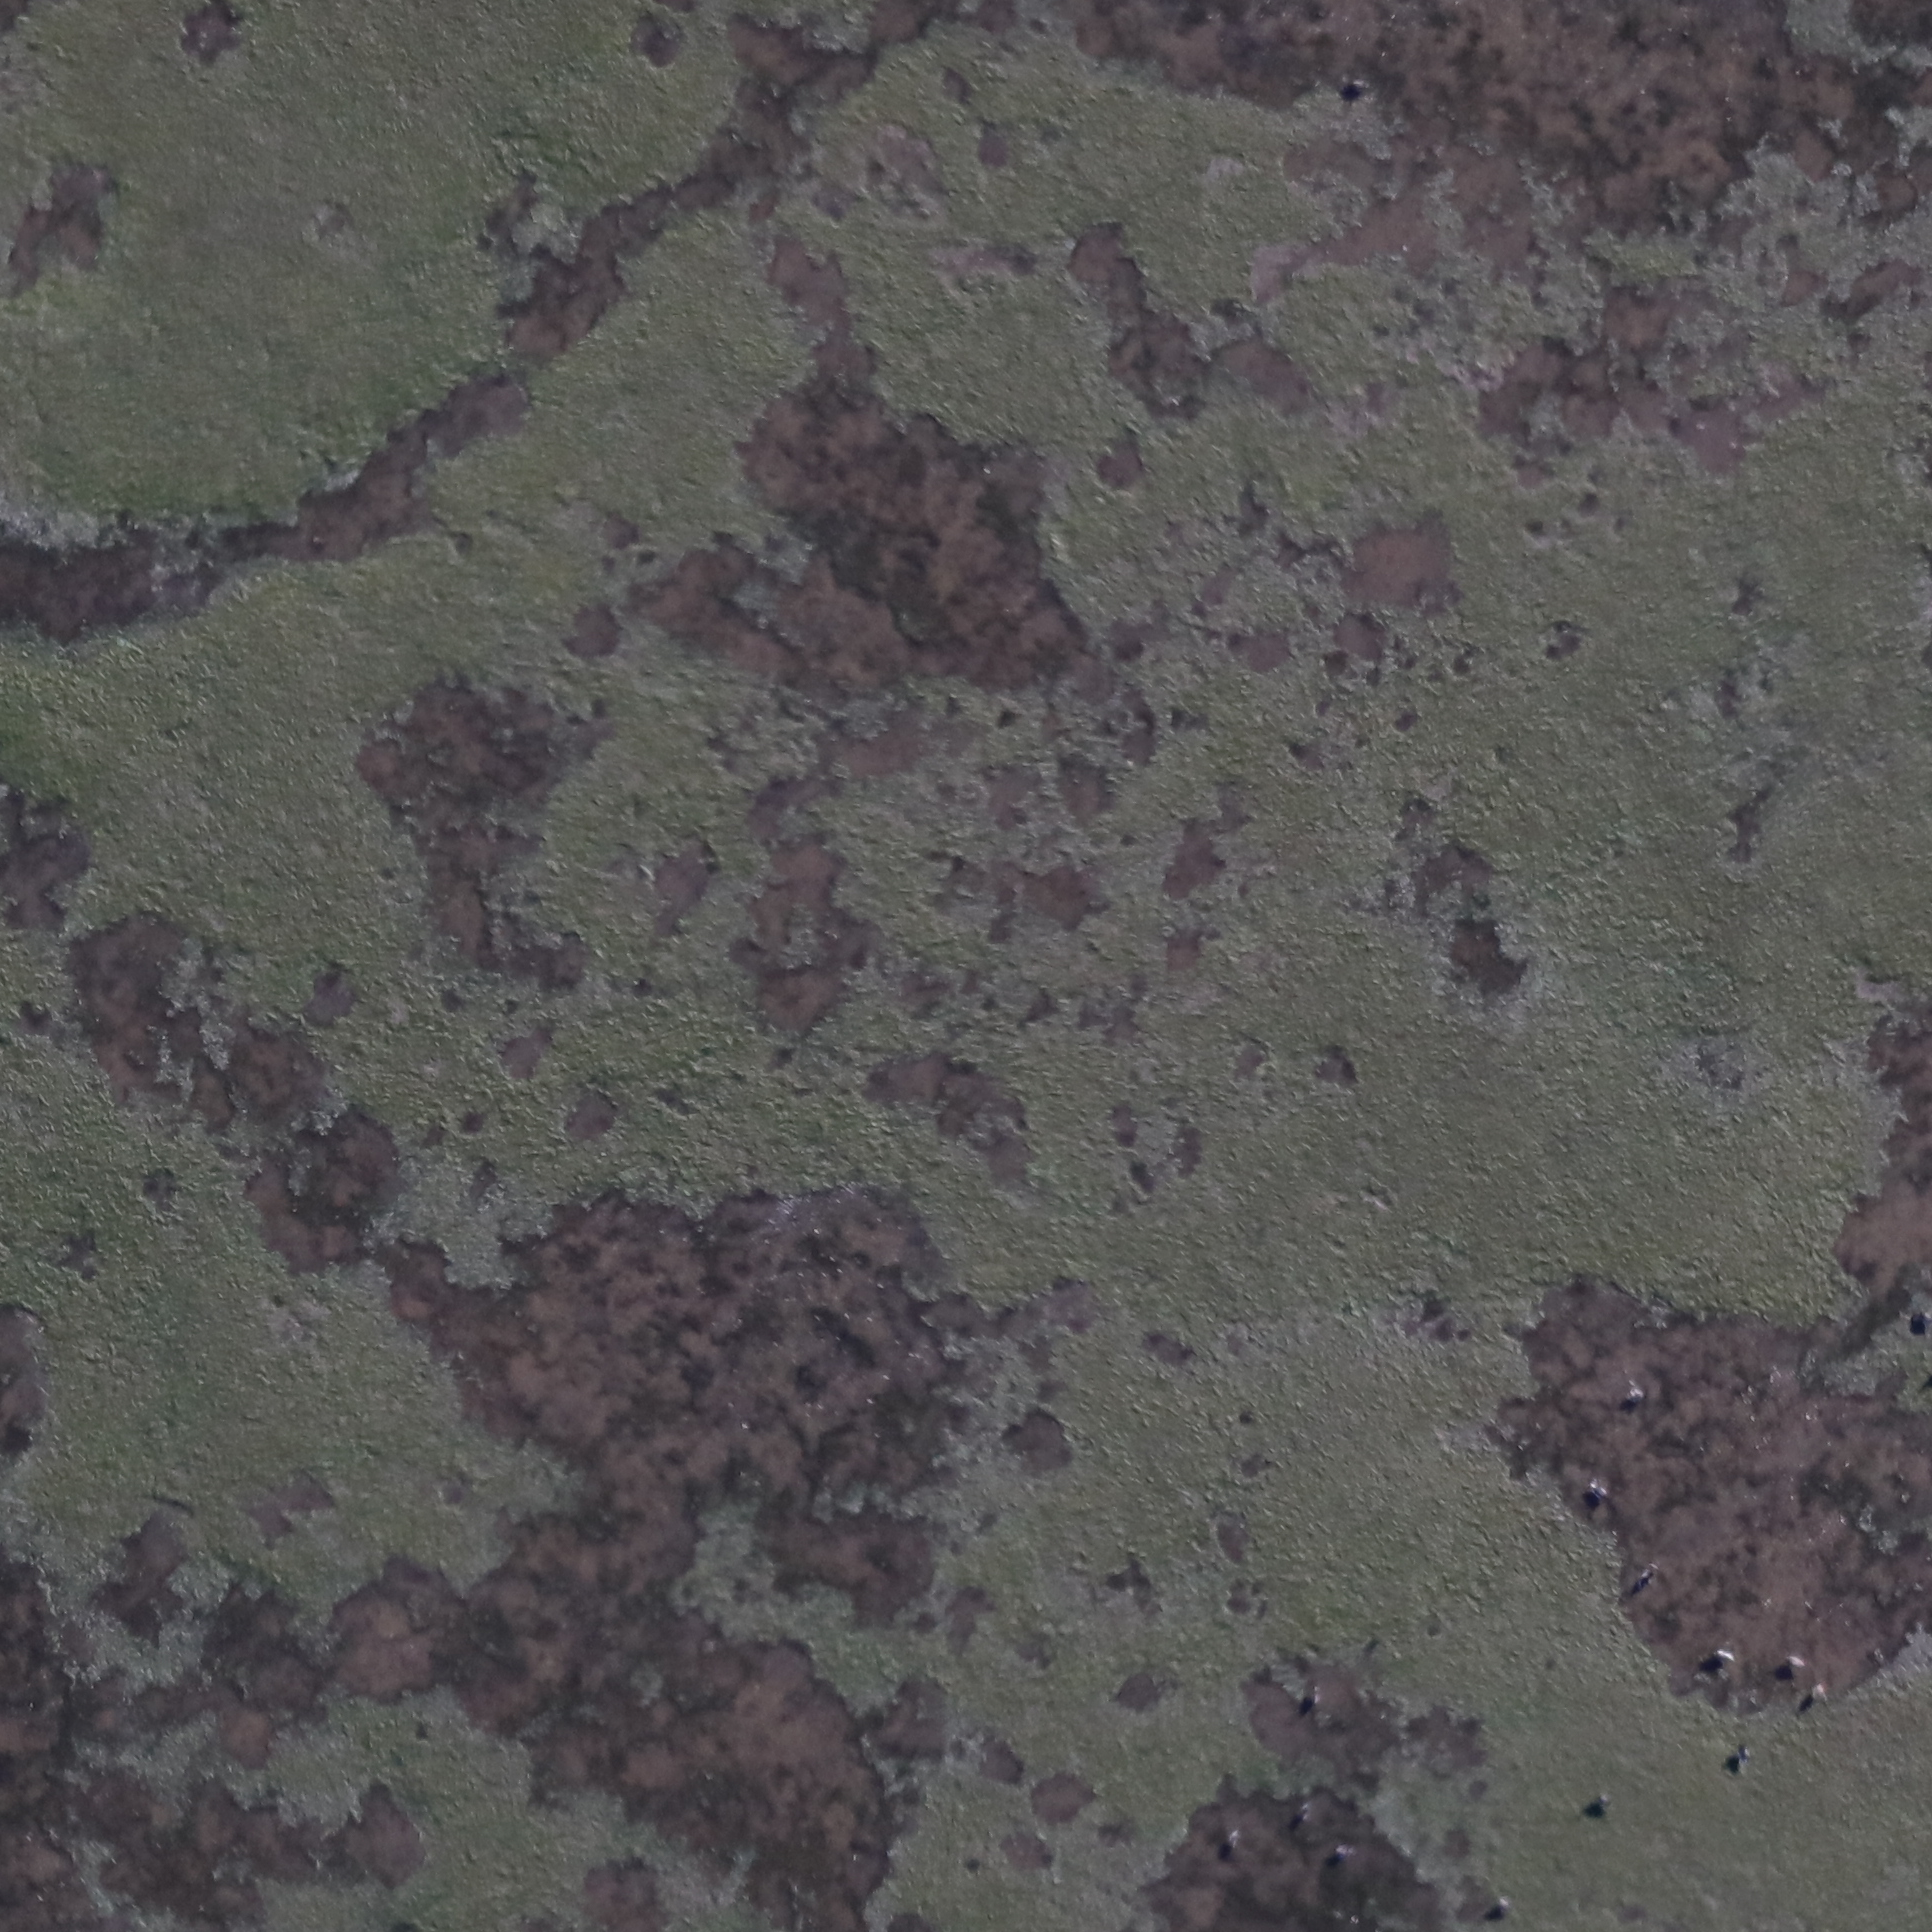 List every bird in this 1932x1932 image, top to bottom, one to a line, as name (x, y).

brant (1358, 84)
brant (1927, 1320)
brant (1637, 1394)
brant (1601, 1491)
brant (1644, 1579)
brant (1726, 1656)
Canada goose (1794, 1659)
Canada goose (1817, 1694)
brant (1312, 1699)
brant (1743, 1759)
brant (1604, 1803)
brant (1305, 1812)
brant (1231, 1839)
brant (1343, 1853)
Canada goose (1501, 1906)